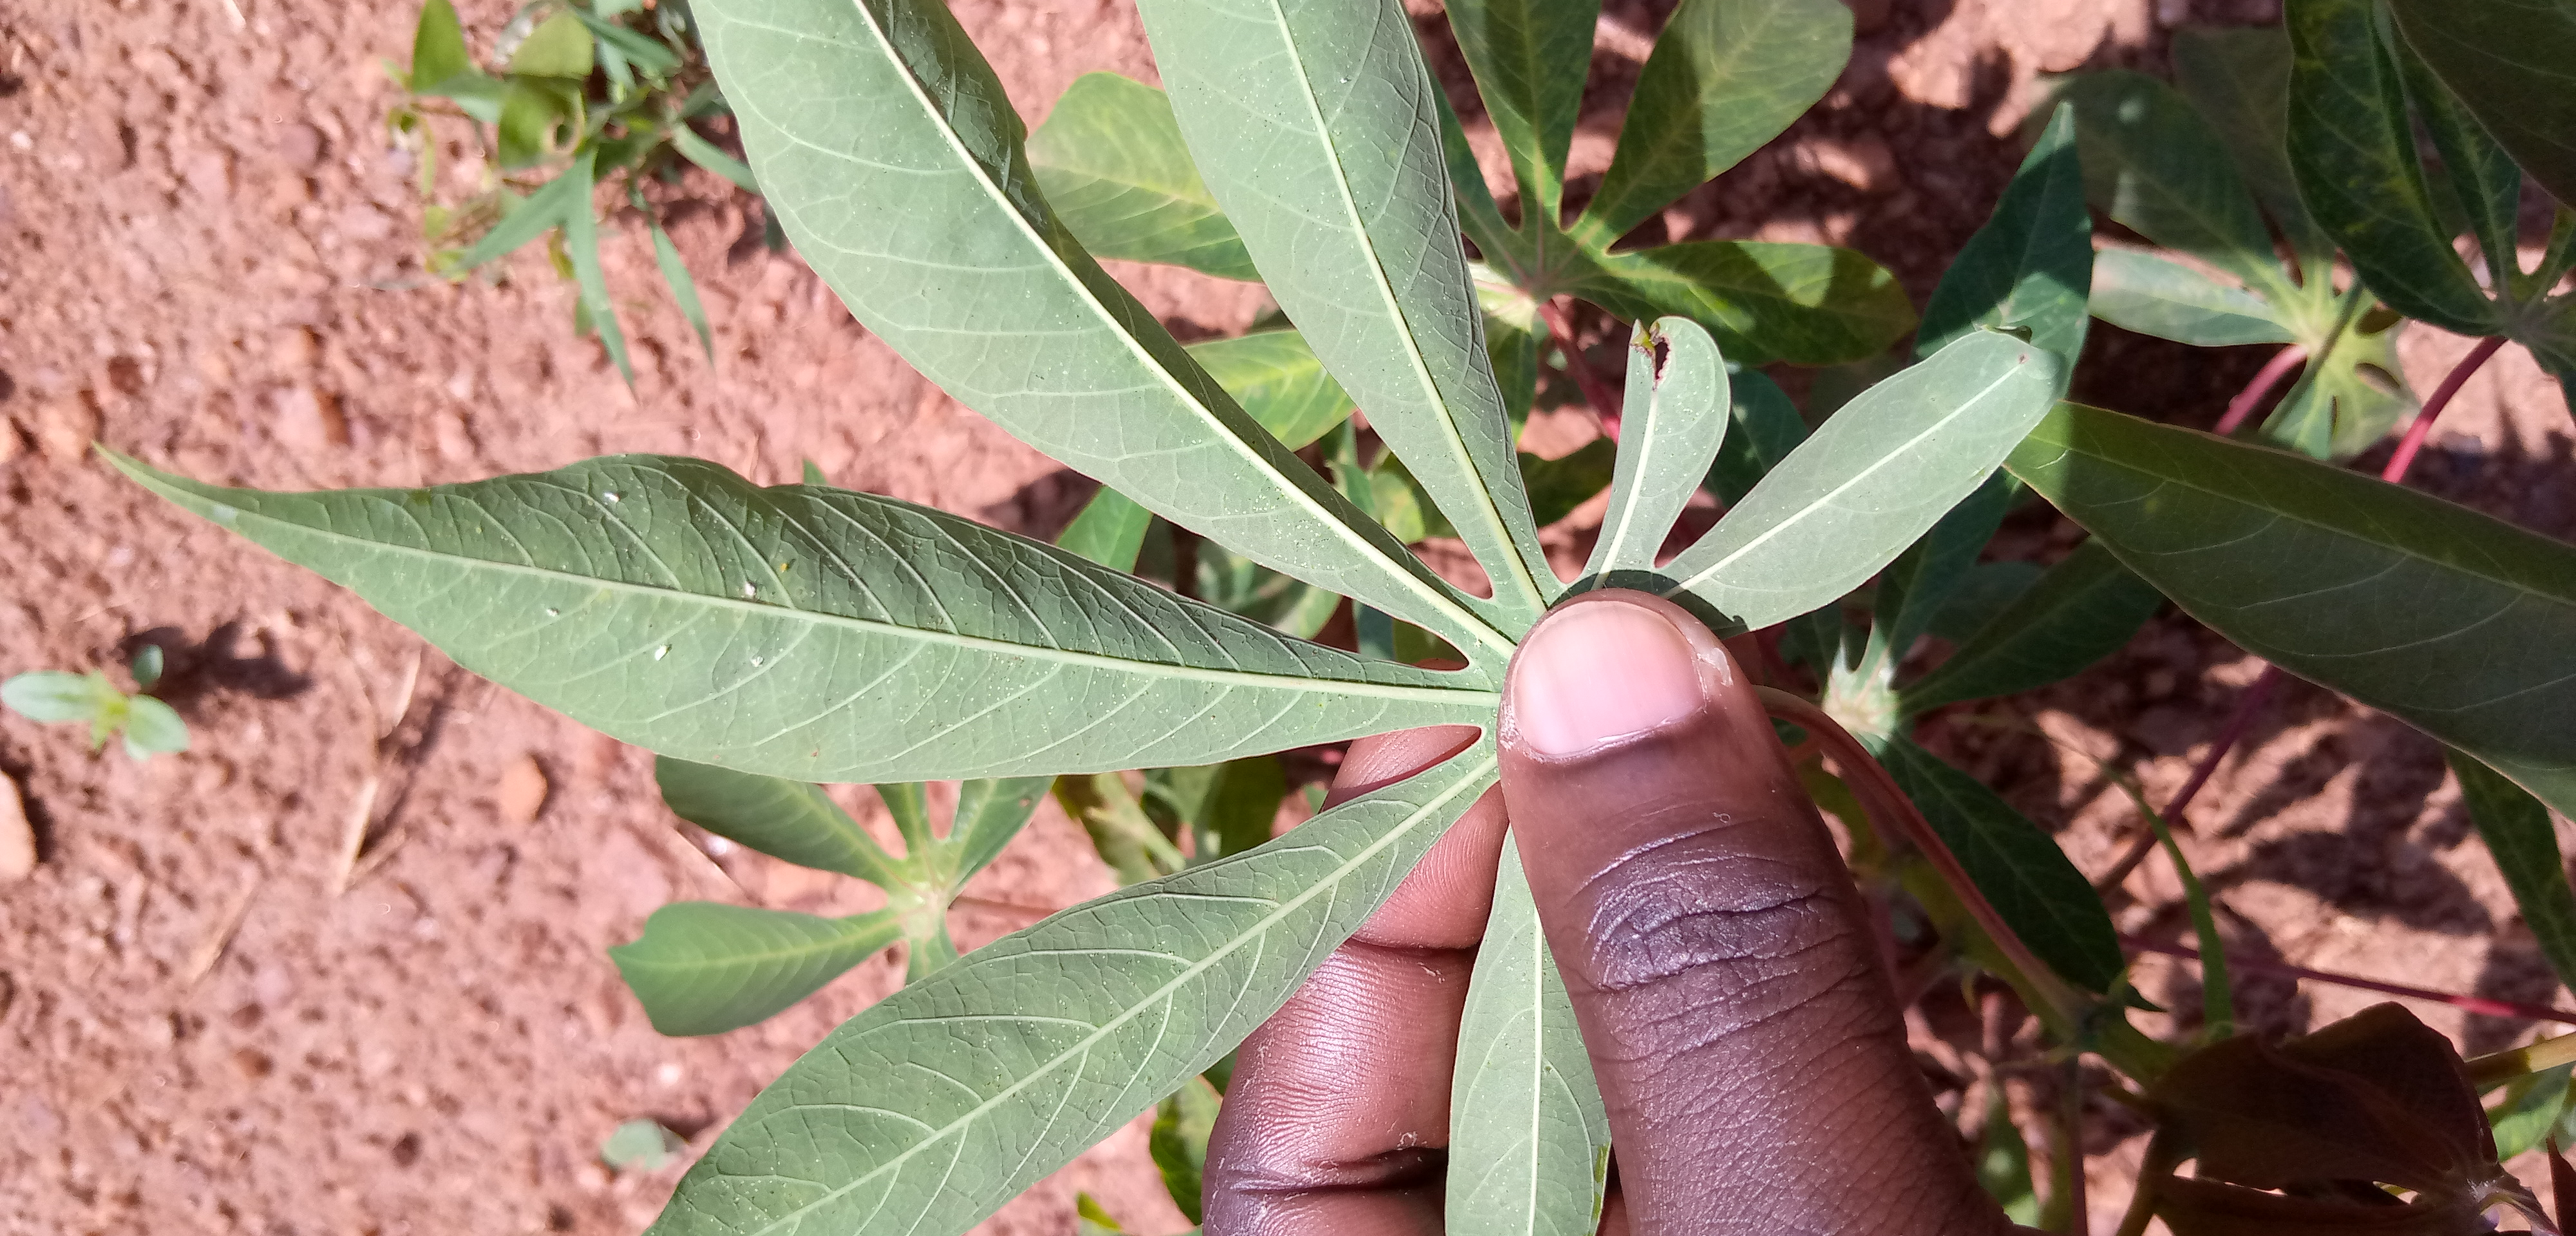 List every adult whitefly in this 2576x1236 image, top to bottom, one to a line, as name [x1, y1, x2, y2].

whitefly [602, 490, 620, 508]
whitefly [742, 579, 757, 601]
whitefly [542, 603, 561, 621]
whitefly [649, 642, 674, 662]
whitefly [748, 652, 766, 674]